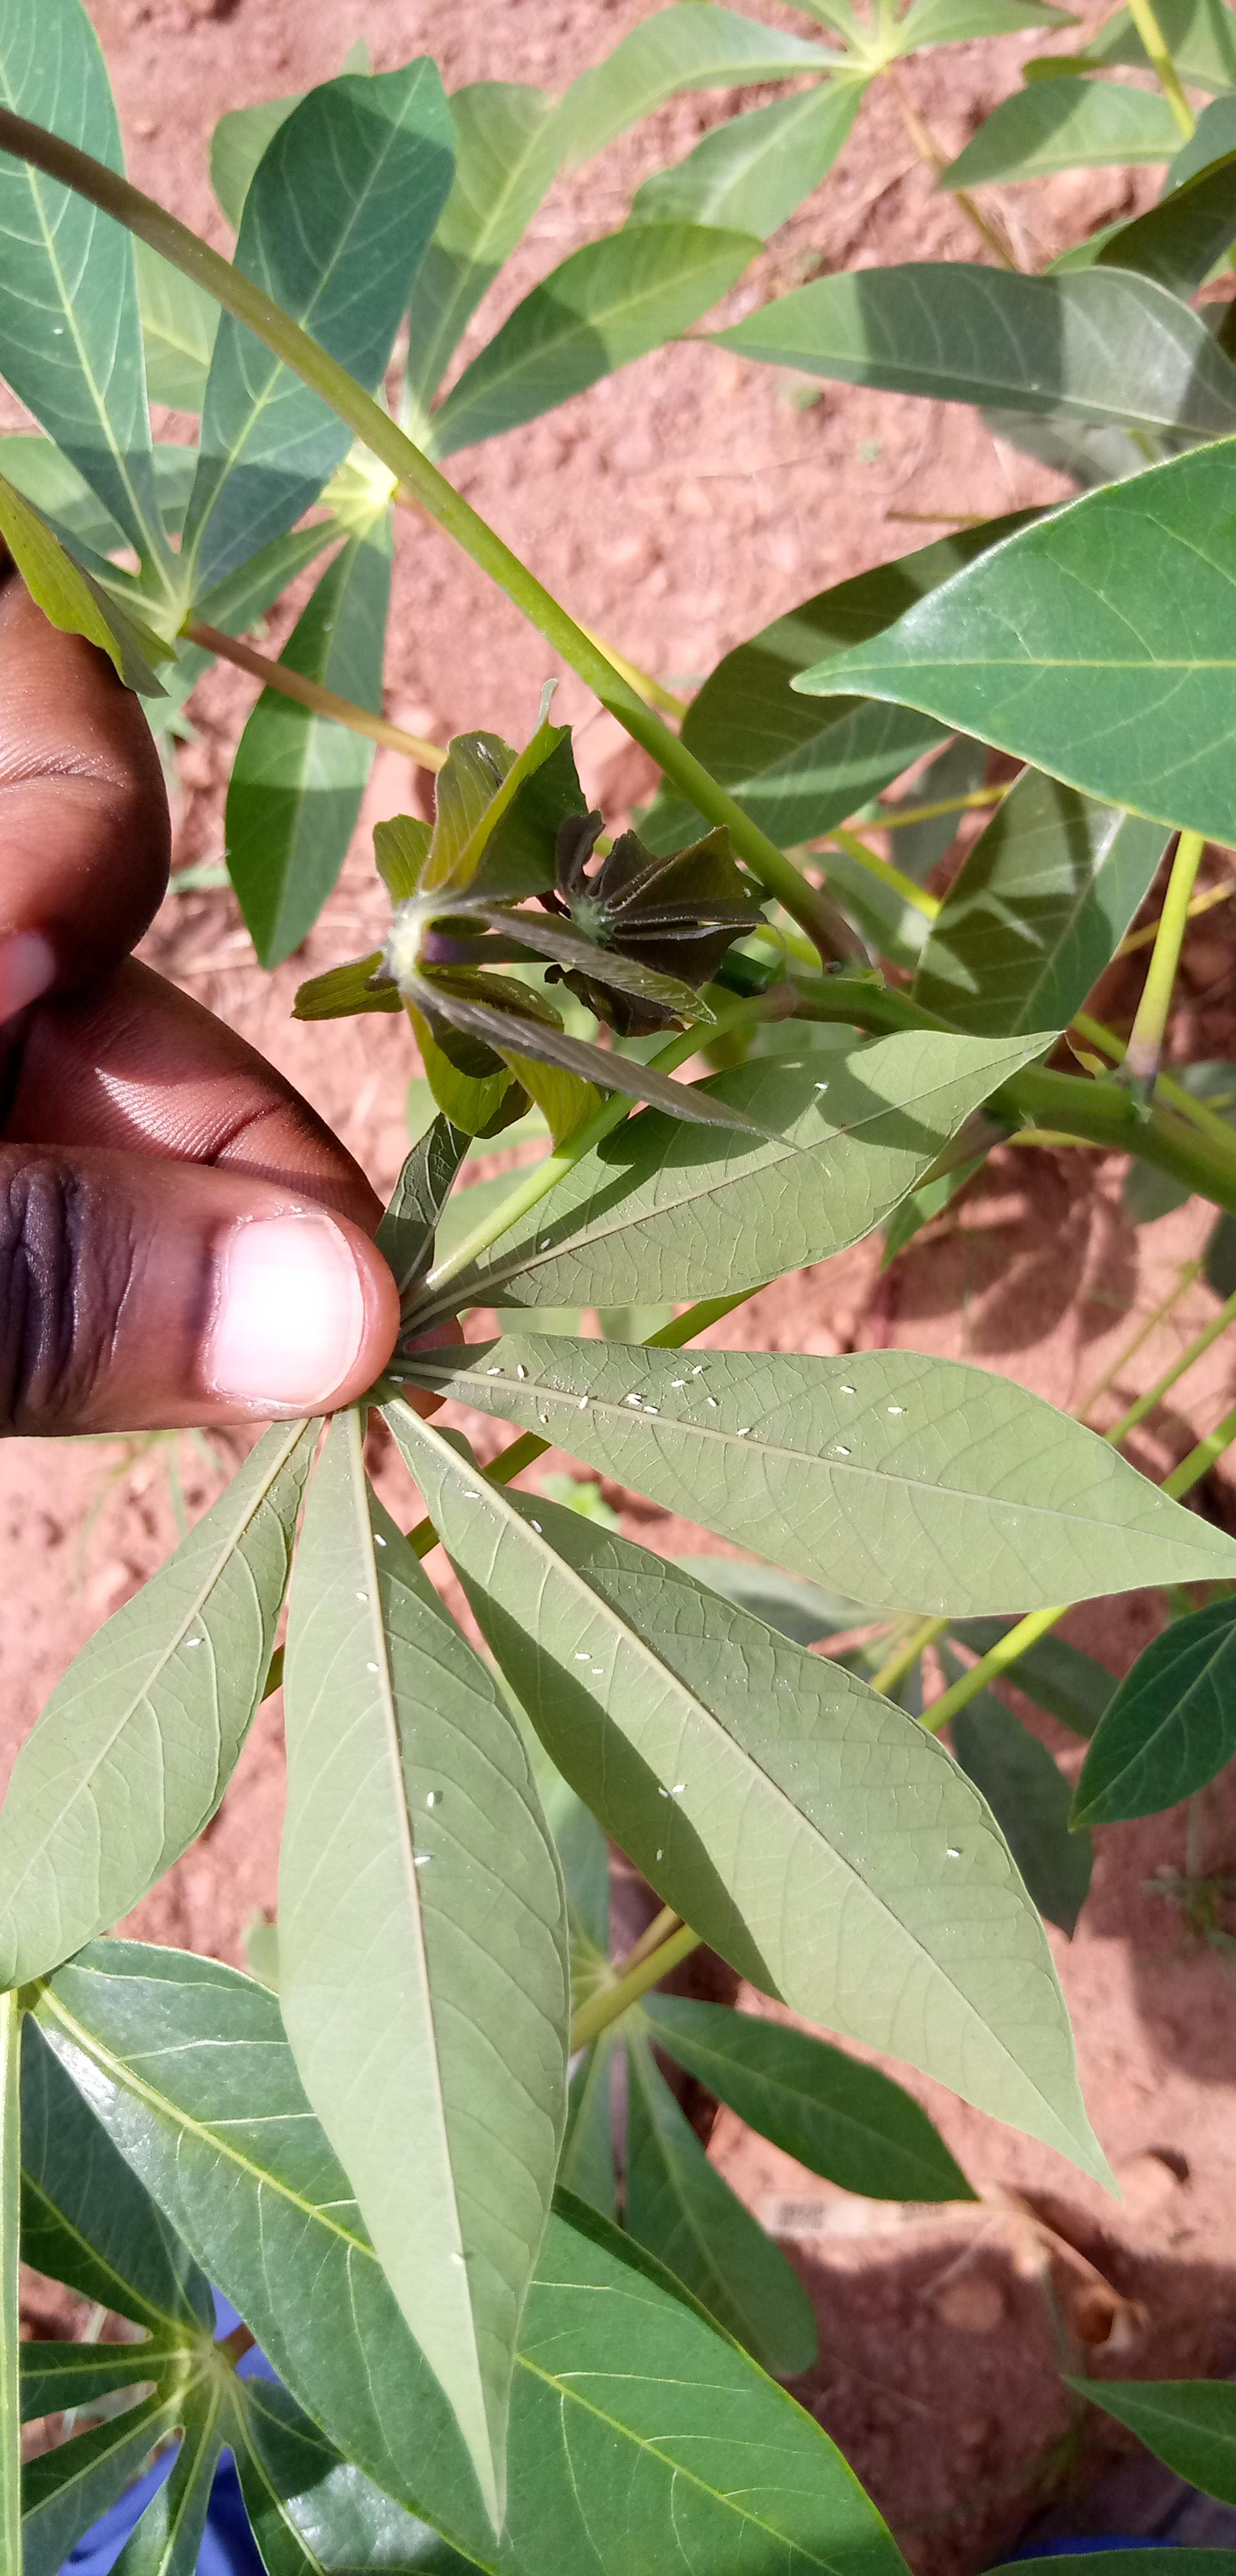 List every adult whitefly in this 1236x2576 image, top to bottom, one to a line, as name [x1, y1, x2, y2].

whitefly [527, 992, 539, 1005]
whitefly [579, 1076, 588, 1084]
whitefly [811, 1080, 830, 1091]
whitefly [603, 1090, 610, 1103]
whitefly [538, 1236, 553, 1251]
whitefly [514, 1361, 527, 1381]
whitefly [689, 1363, 704, 1377]
whitefly [485, 1365, 503, 1378]
whitefly [387, 1372, 406, 1384]
whitefly [667, 1376, 688, 1389]
whitefly [838, 1384, 857, 1396]
whitefly [627, 1392, 643, 1401]
whitefly [577, 1392, 589, 1412]
whitefly [706, 1395, 718, 1409]
whitefly [624, 1396, 641, 1406]
whitefly [885, 1403, 904, 1416]
whitefly [643, 1404, 659, 1416]
whitefly [537, 1410, 551, 1428]
whitefly [735, 1425, 753, 1437]
whitefly [833, 1444, 853, 1459]
whitefly [462, 1490, 482, 1501]
whitefly [528, 1517, 545, 1535]
whitefly [372, 1531, 389, 1549]
whitefly [353, 1591, 370, 1604]
whitefly [184, 1635, 203, 1649]
whitefly [571, 1651, 594, 1662]
whitefly [364, 1660, 380, 1674]
whitefly [589, 1665, 606, 1676]
whitefly [671, 1782, 688, 1794]
whitefly [656, 1785, 669, 1801]
whitefly [424, 1789, 438, 1809]
whitefly [653, 1846, 667, 1863]
whitefly [944, 1846, 962, 1860]
whitefly [412, 1853, 434, 1867]
whitefly [449, 2251, 465, 2266]